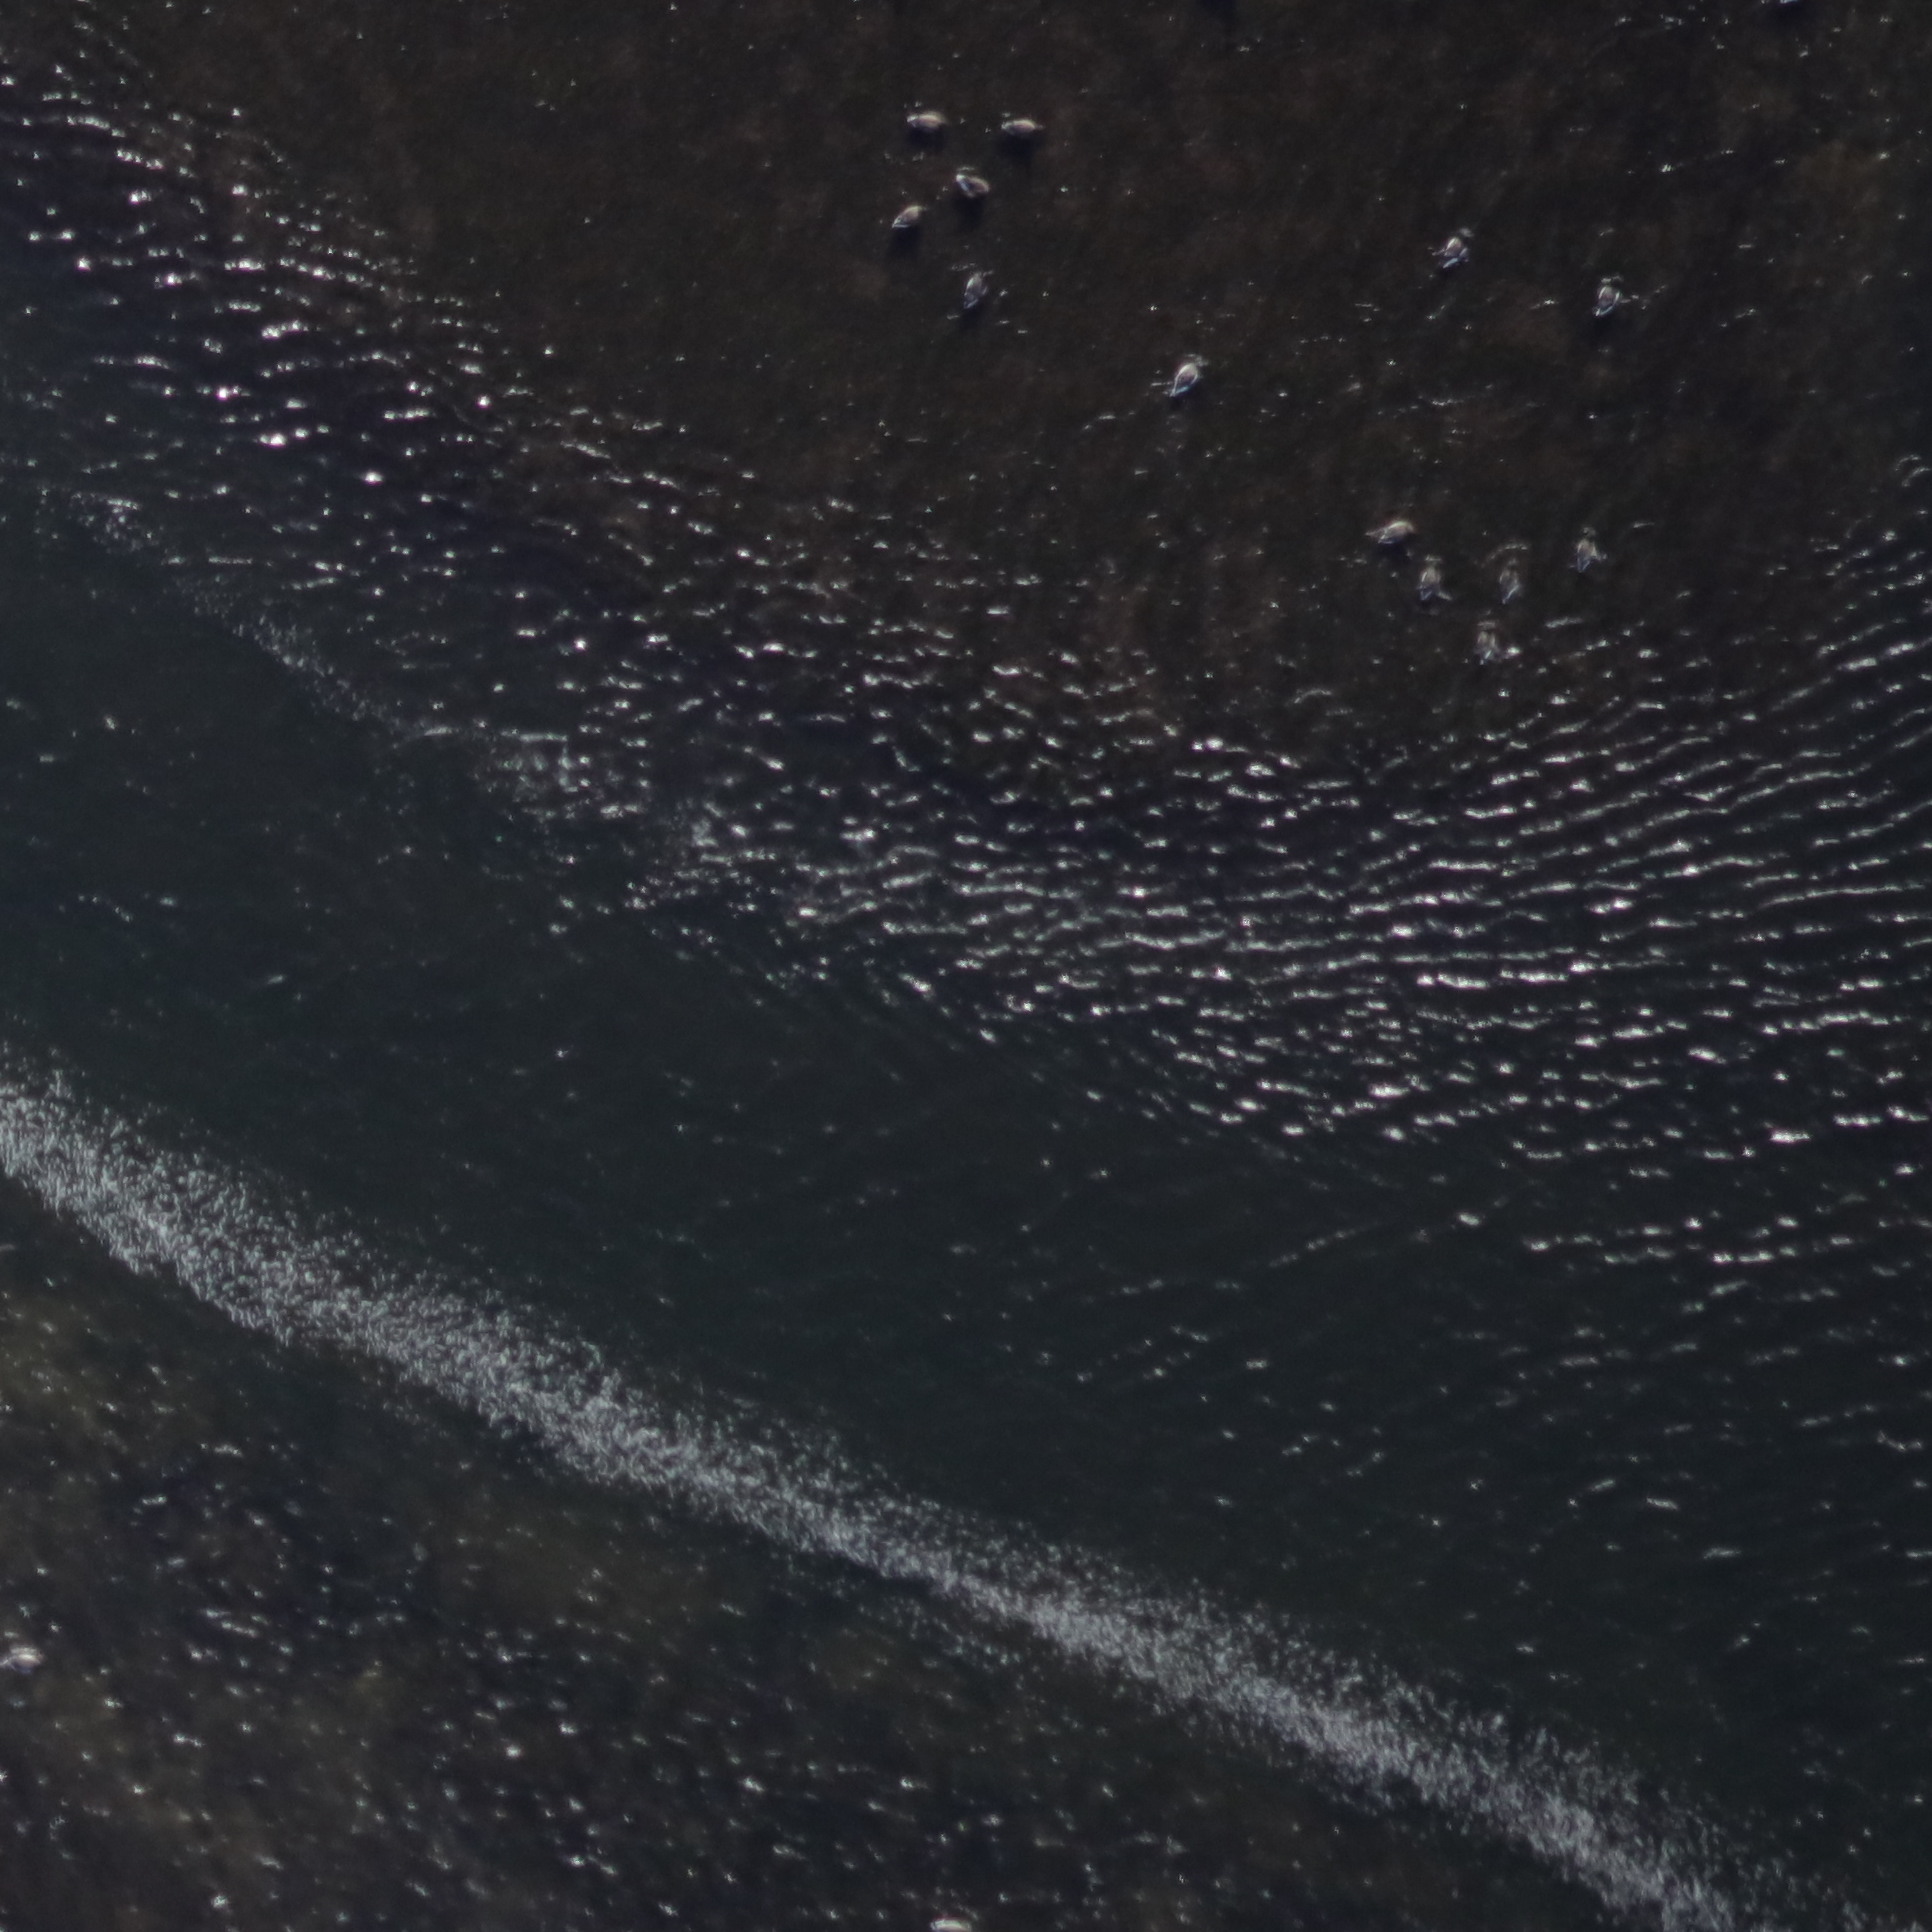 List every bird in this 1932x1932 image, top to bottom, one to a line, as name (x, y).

brant (930, 122)
brant (1017, 125)
brant (972, 189)
brant (909, 216)
brant (1452, 249)
brant (977, 295)
brant (1607, 295)
brant (1187, 381)
brant (1395, 533)
brant (1583, 554)
brant (1433, 581)
brant (1507, 583)
brant (1485, 645)
brant (30, 1659)
brant (953, 1917)